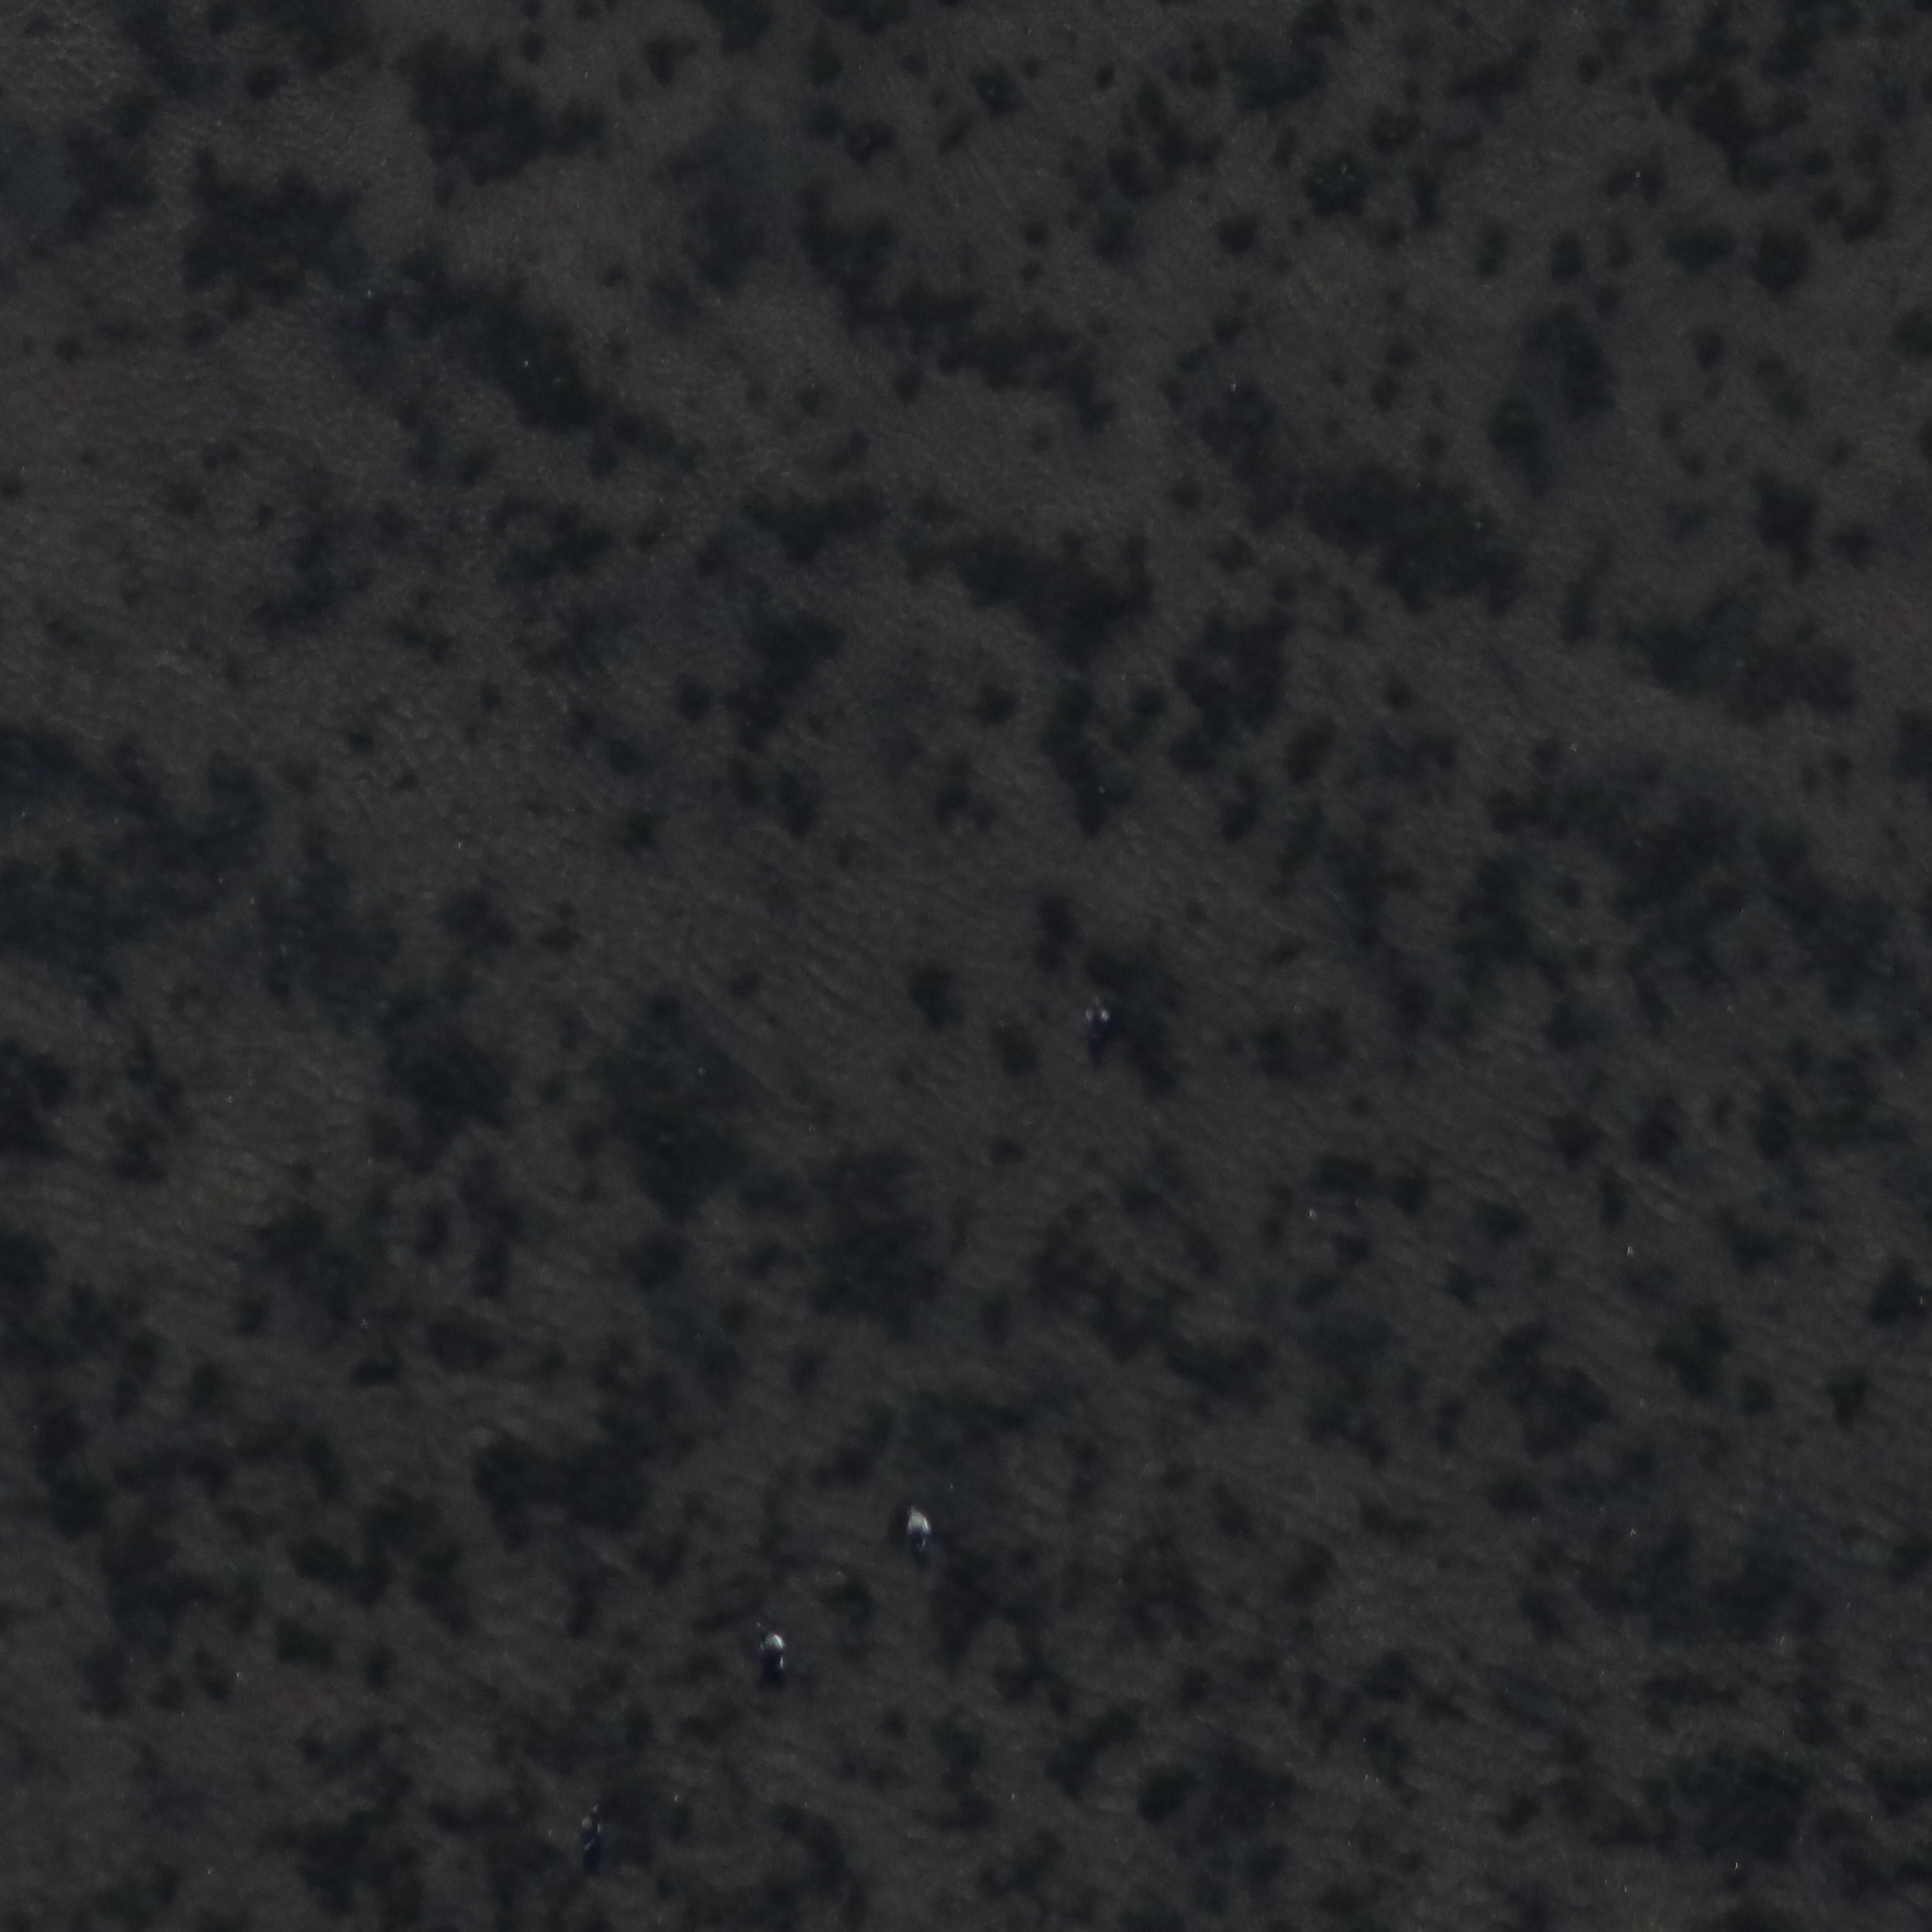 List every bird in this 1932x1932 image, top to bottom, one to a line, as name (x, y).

brant (918, 1530)
brant (773, 1652)